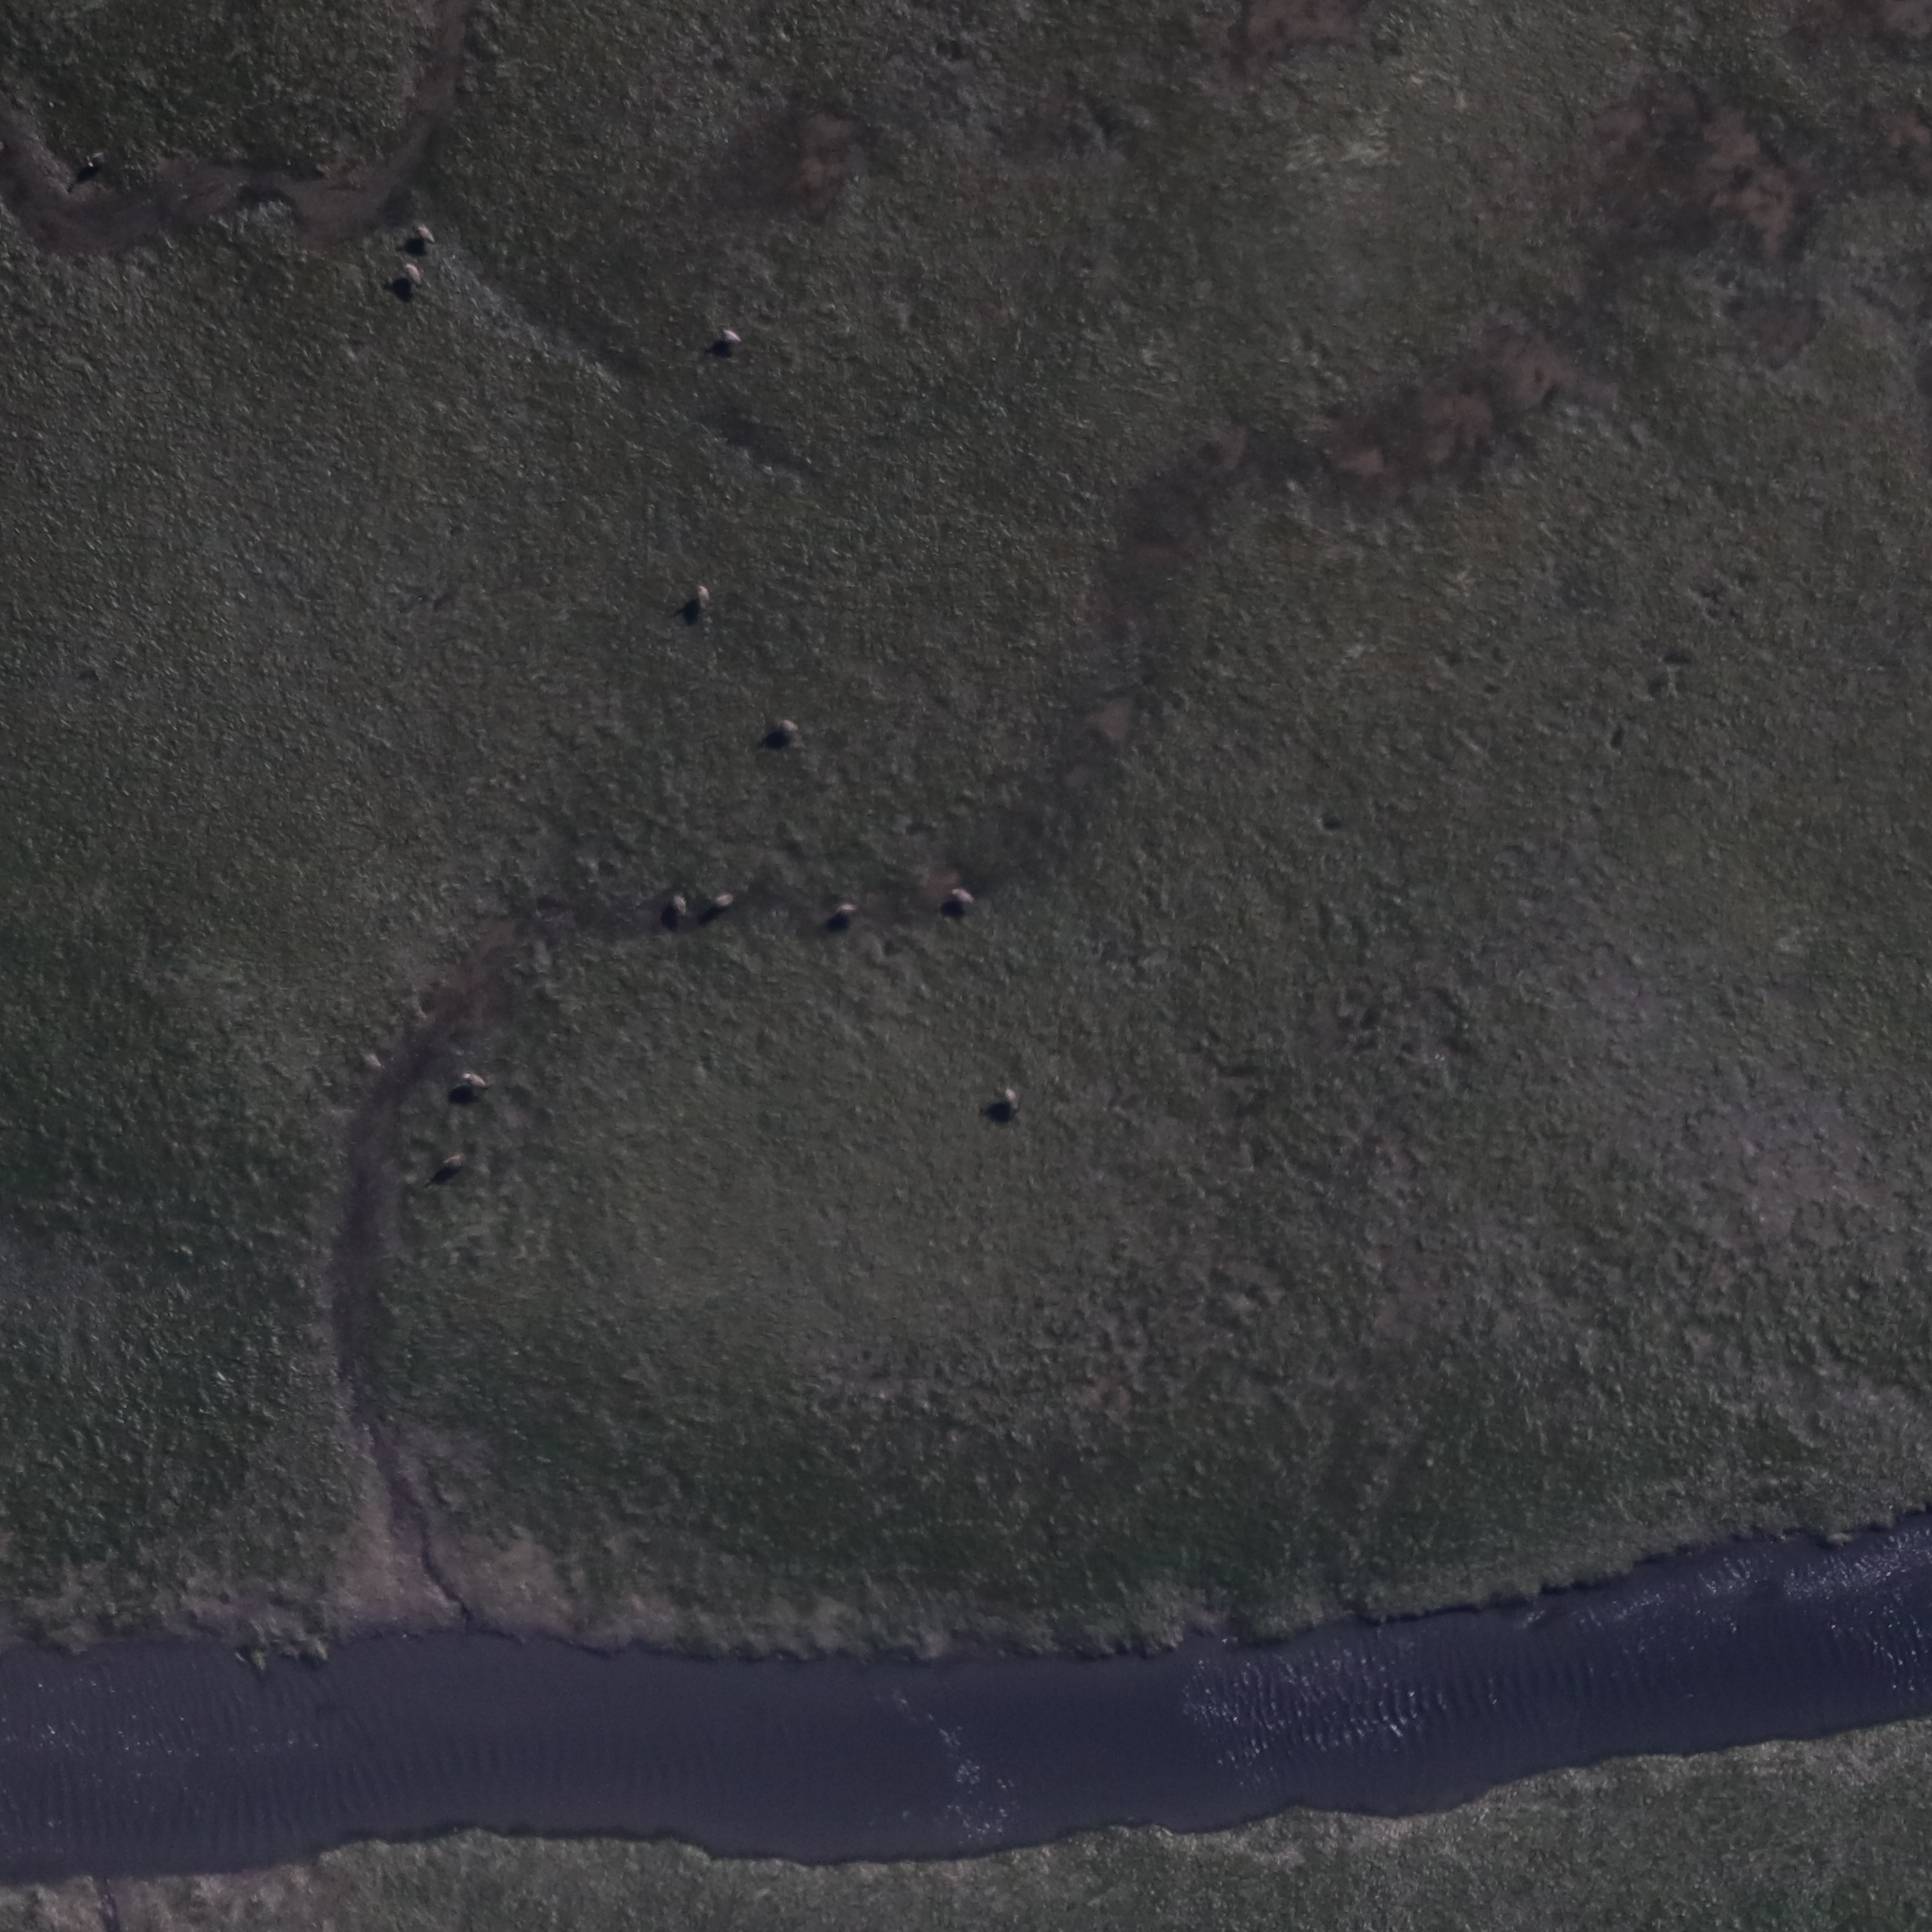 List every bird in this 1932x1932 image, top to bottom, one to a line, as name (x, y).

Canada goose (96, 158)
Canada goose (414, 274)
Canada goose (730, 339)
Canada goose (701, 599)
Canada goose (785, 729)
Canada goose (971, 889)
Canada goose (721, 902)
Canada goose (682, 904)
Canada goose (838, 909)
Canada goose (477, 1076)
Canada goose (1004, 1105)
Canada goose (464, 1163)